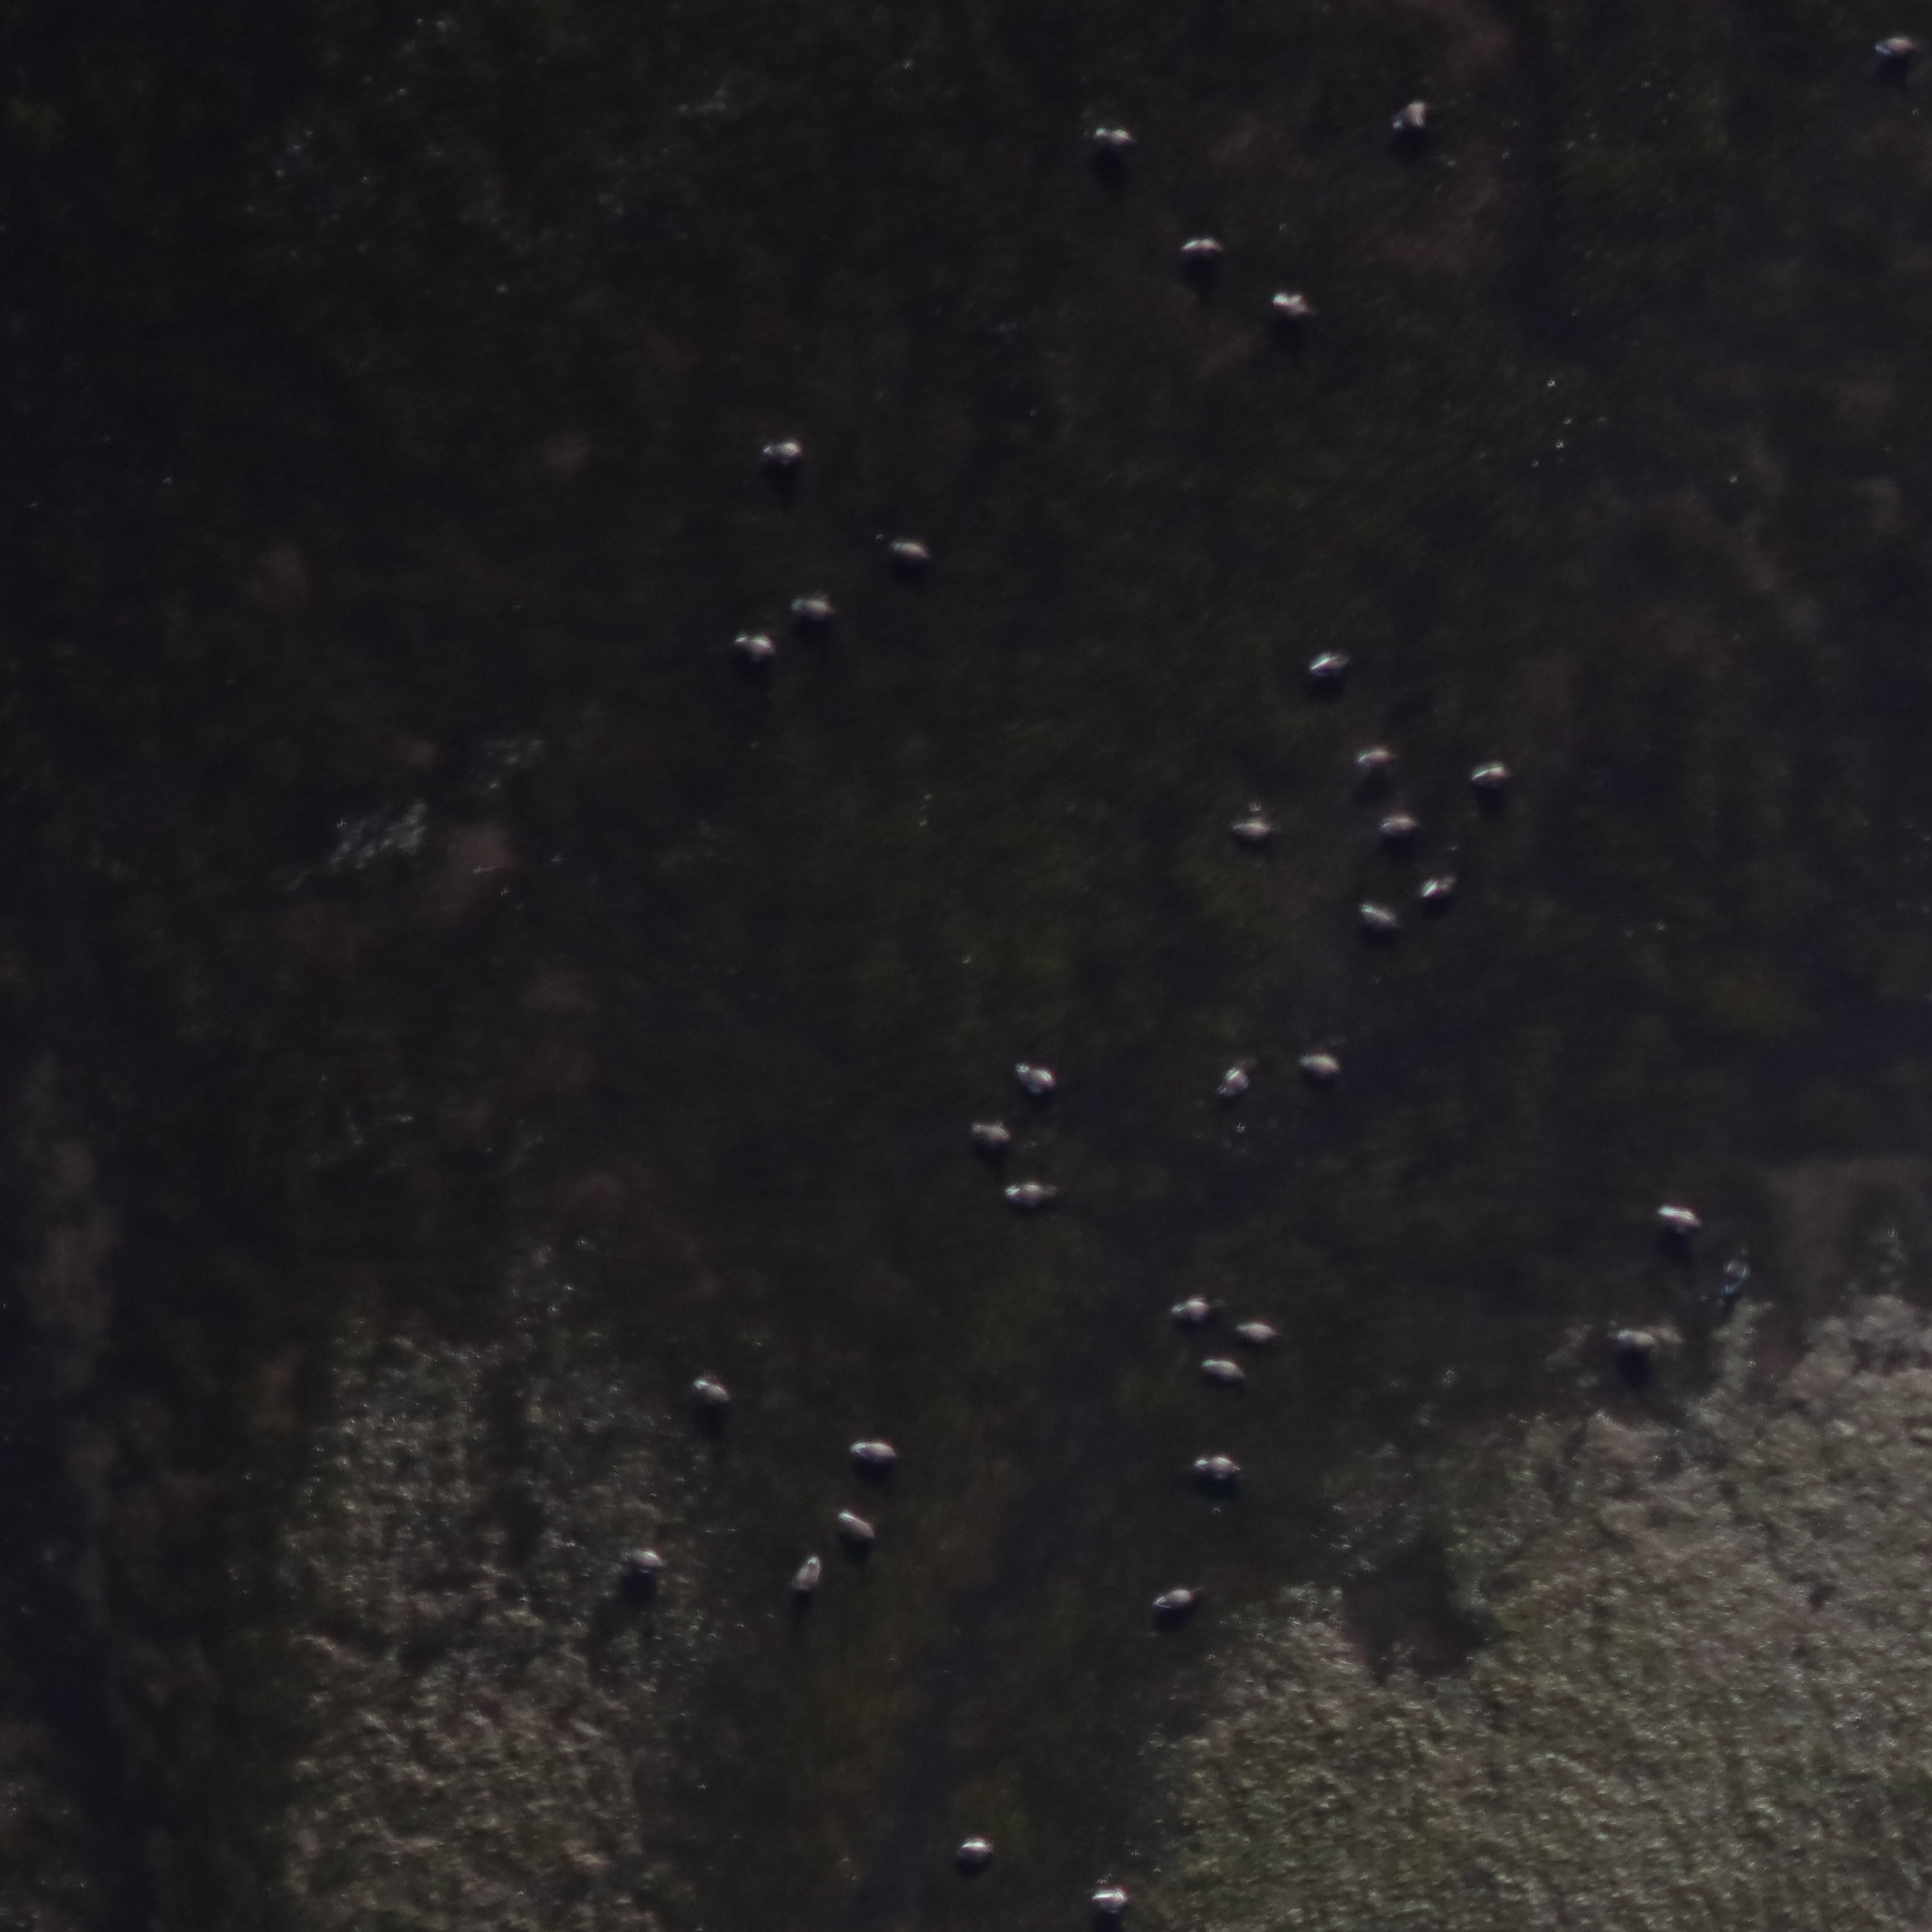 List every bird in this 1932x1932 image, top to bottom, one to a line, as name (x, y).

brant (1904, 50)
brant (1417, 115)
brant (1119, 135)
brant (1199, 248)
brant (1290, 300)
brant (793, 446)
brant (913, 550)
brant (814, 600)
brant (761, 645)
brant (1324, 667)
brant (1378, 758)
brant (1493, 775)
brant (1400, 829)
brant (1254, 830)
brant (1436, 887)
brant (1376, 917)
brant (1314, 1060)
brant (1227, 1080)
brant (1038, 1081)
brant (1000, 1137)
brant (1035, 1194)
brant (1675, 1209)
brant (1733, 1273)
brant (1191, 1306)
brant (1268, 1329)
brant (1633, 1342)
brant (1220, 1369)
brant (710, 1387)
brant (875, 1453)
brant (1219, 1469)
brant (854, 1520)
brant (644, 1557)
brant (808, 1574)
brant (1174, 1595)
brant (970, 1847)
brant (1113, 1898)